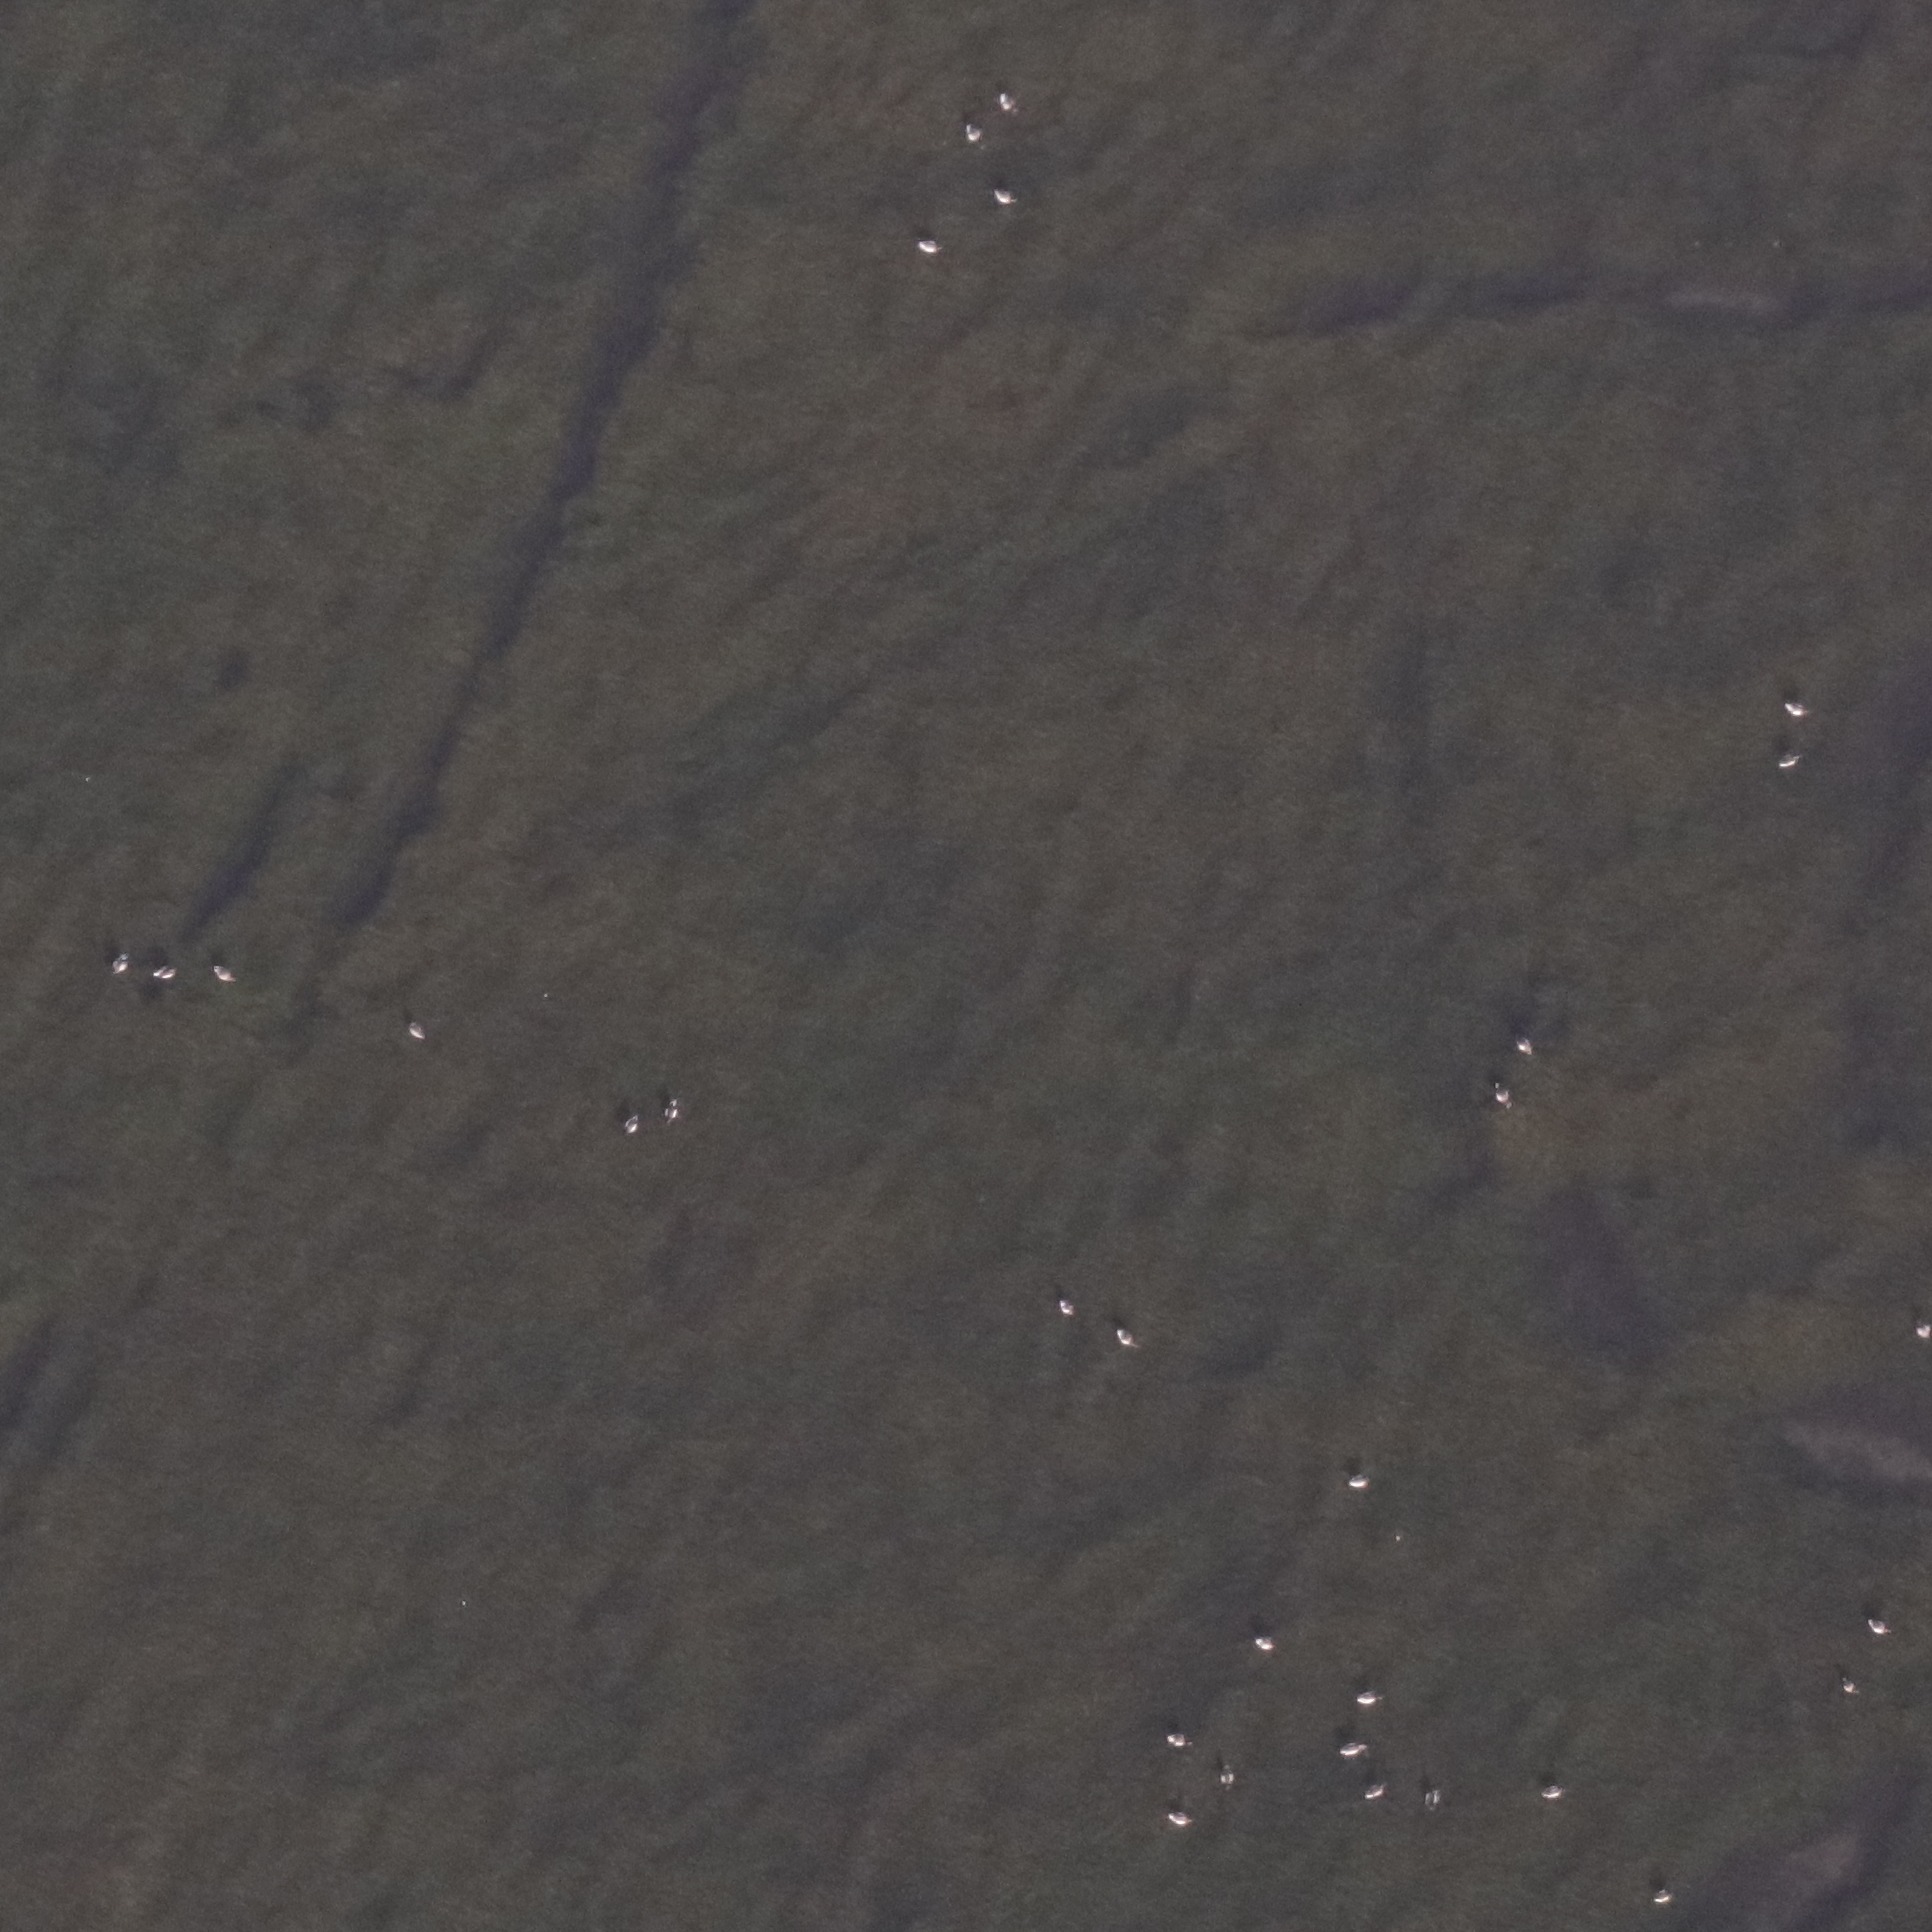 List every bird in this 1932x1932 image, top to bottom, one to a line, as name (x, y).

brant (1006, 103)
brant (979, 130)
brant (1010, 194)
brant (930, 243)
brant (1798, 706)
brant (1789, 759)
brant (121, 962)
brant (178, 970)
brant (227, 974)
brant (408, 1029)
brant (1527, 1044)
brant (1495, 1101)
brant (667, 1107)
brant (636, 1129)
brant (1071, 1307)
brant (1923, 1321)
brant (1128, 1339)
brant (1367, 1481)
brant (1884, 1618)
brant (1264, 1636)
brant (1847, 1677)
brant (1369, 1695)
brant (1169, 1748)
brant (1358, 1750)
brant (1225, 1779)
brant (1376, 1785)
brant (1436, 1798)
brant (1559, 1799)
brant (1188, 1816)
brant (1661, 1893)